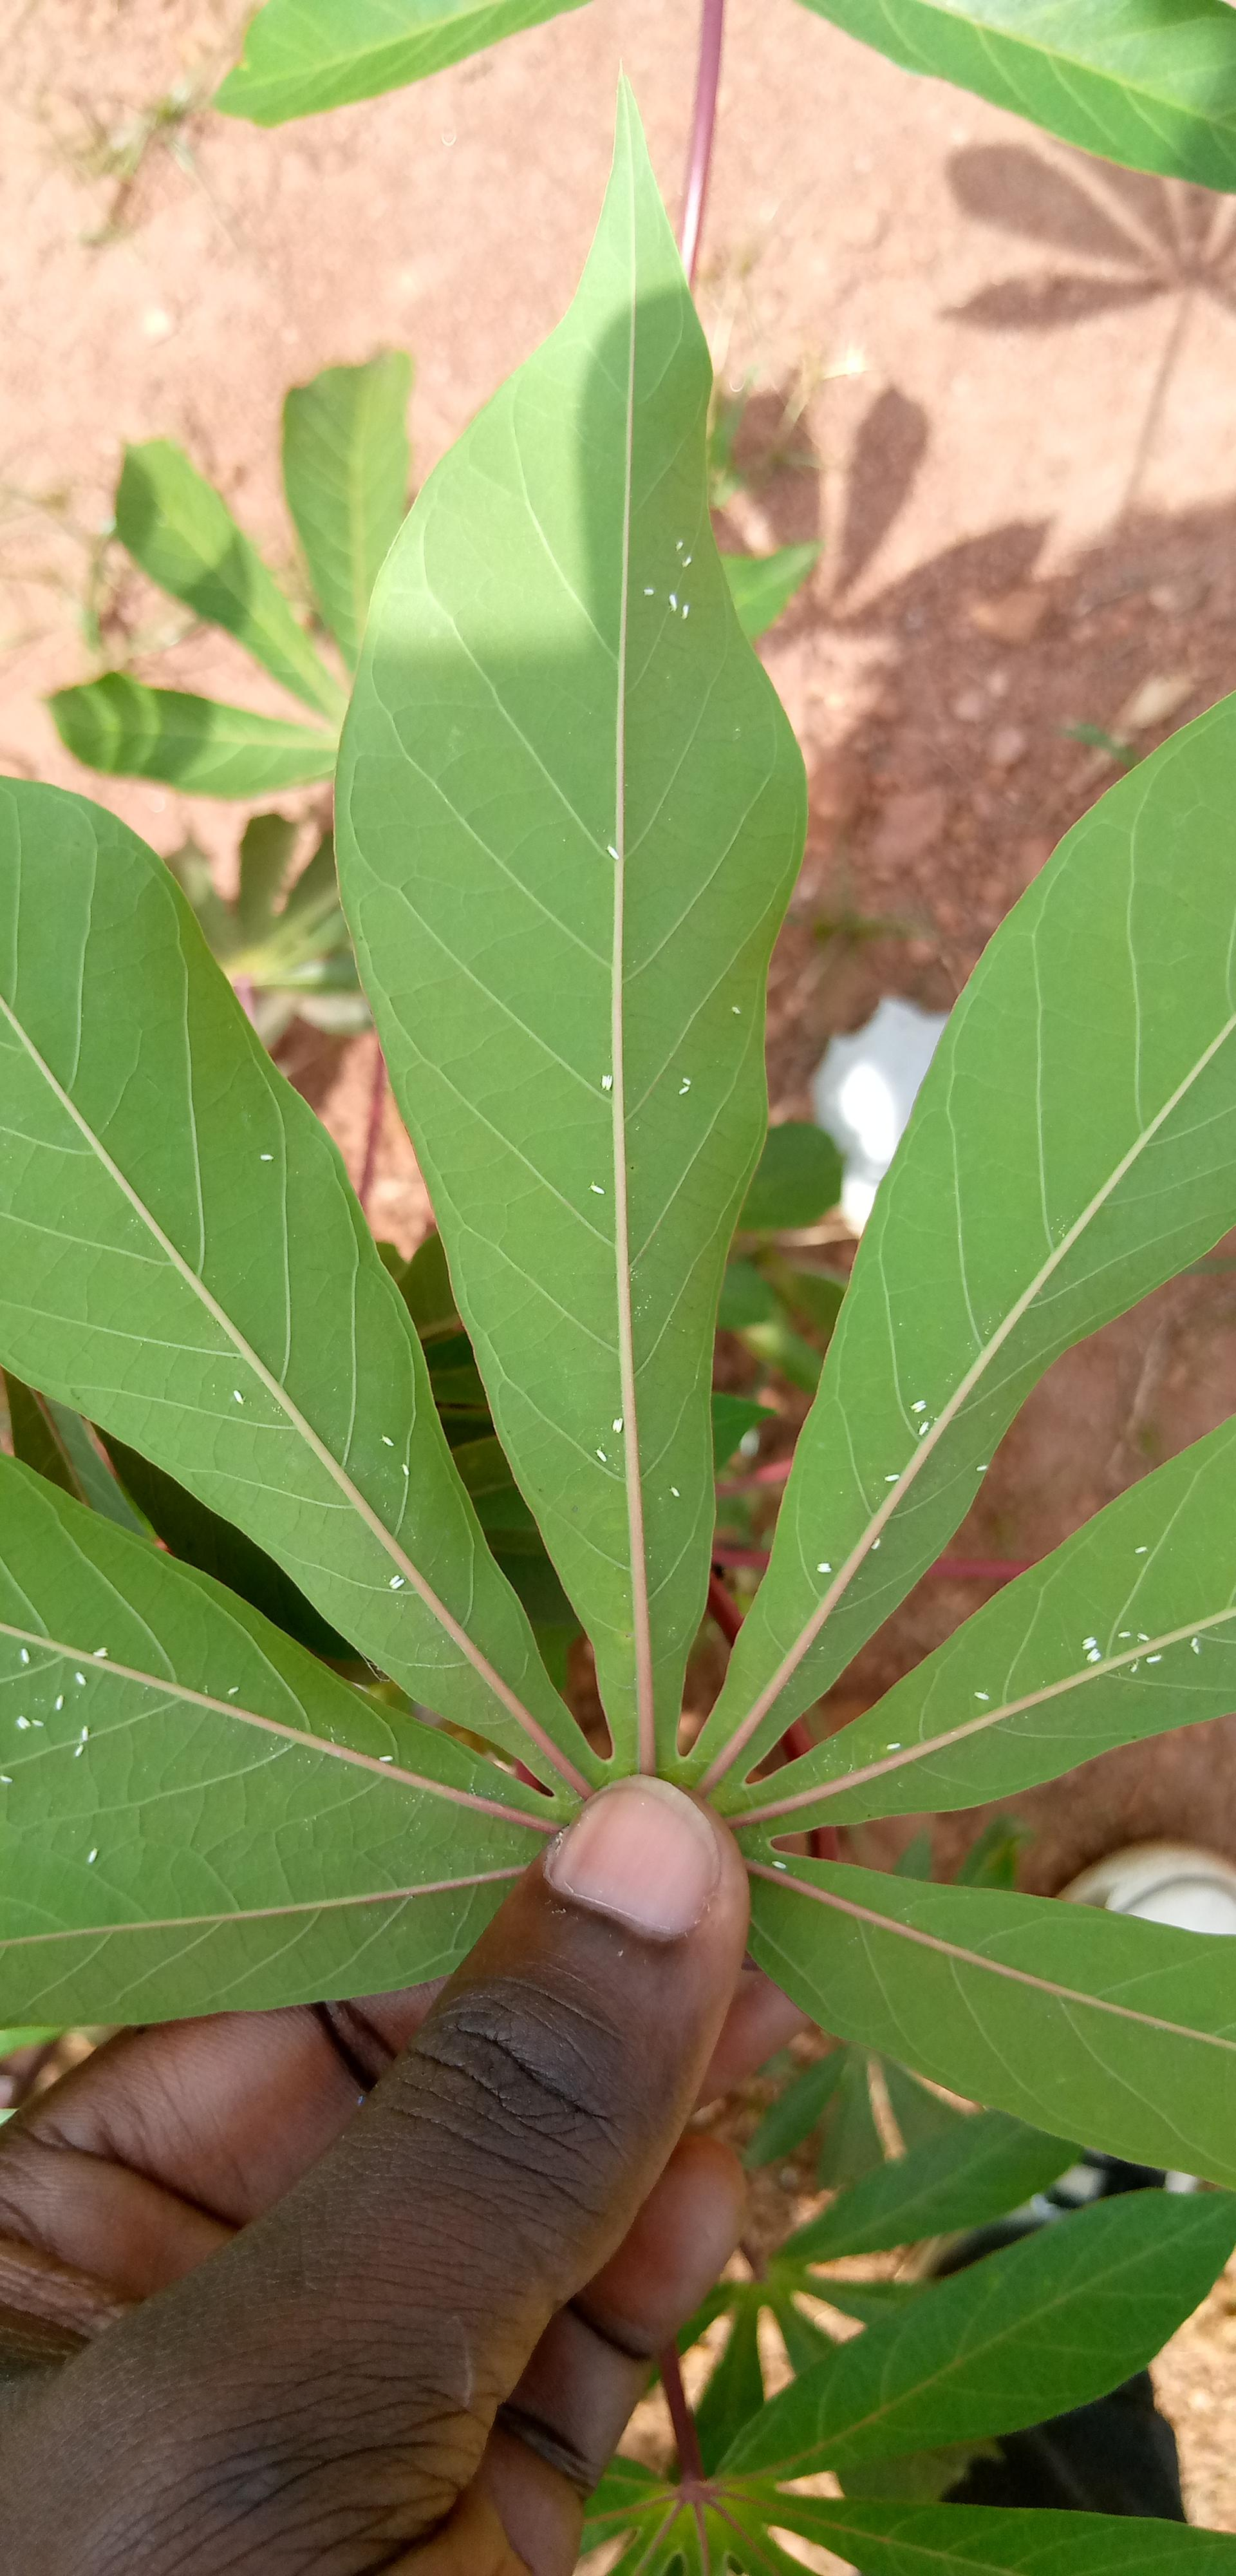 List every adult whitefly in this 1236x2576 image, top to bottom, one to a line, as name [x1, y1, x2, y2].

whitefly [673, 538, 688, 553]
whitefly [680, 555, 693, 572]
whitefly [642, 587, 655, 598]
whitefly [666, 590, 680, 613]
whitefly [679, 602, 692, 621]
whitefly [604, 844, 621, 862]
whitefly [729, 1005, 742, 1017]
whitefly [600, 1074, 607, 1090]
whitefly [607, 1075, 613, 1092]
whitefly [680, 1076, 691, 1086]
whitefly [677, 1084, 690, 1096]
whitefly [258, 1151, 276, 1163]
whitefly [588, 1182, 606, 1197]
whitefly [232, 1388, 245, 1406]
whitefly [911, 1399, 926, 1410]
whitefly [913, 1405, 927, 1414]
whitefly [616, 1416, 623, 1435]
whitefly [611, 1417, 617, 1432]
whitefly [917, 1419, 929, 1438]
whitefly [379, 1434, 396, 1447]
whitefly [594, 1446, 608, 1463]
whitefly [399, 1462, 411, 1477]
whitefly [975, 1463, 988, 1475]
whitefly [883, 1473, 901, 1484]
whitefly [669, 1485, 681, 1499]
whitefly [870, 1537, 881, 1551]
whitefly [1132, 1544, 1151, 1557]
whitefly [814, 1562, 830, 1567]
whitefly [815, 1567, 831, 1575]
whitefly [389, 1574, 400, 1585]
whitefly [391, 1578, 405, 1590]
whitefly [1115, 1628, 1131, 1640]
whitefly [1134, 1630, 1152, 1644]
whitefly [1079, 1635, 1100, 1649]
whitefly [1188, 1635, 1198, 1647]
whitefly [91, 1645, 109, 1660]
whitefly [1191, 1645, 1201, 1656]
whitefly [19, 1645, 33, 1666]
whitefly [1087, 1647, 1098, 1658]
whitefly [1090, 1652, 1103, 1663]
whitefly [1143, 1652, 1164, 1666]
whitefly [1128, 1661, 1138, 1676]
whitefly [74, 1670, 91, 1689]
whitefly [226, 1684, 243, 1696]
whitefly [972, 1688, 991, 1703]
whitefly [53, 1691, 66, 1712]
whitefly [15, 1714, 30, 1731]
whitefly [30, 1717, 46, 1730]
whitefly [79, 1723, 93, 1744]
whitefly [885, 1740, 903, 1752]
whitefly [71, 1743, 85, 1760]
whitefly [378, 1752, 395, 1765]
whitefly [1, 1774, 15, 1786]
whitefly [85, 1844, 104, 1866]
whitefly [769, 1858, 788, 1872]